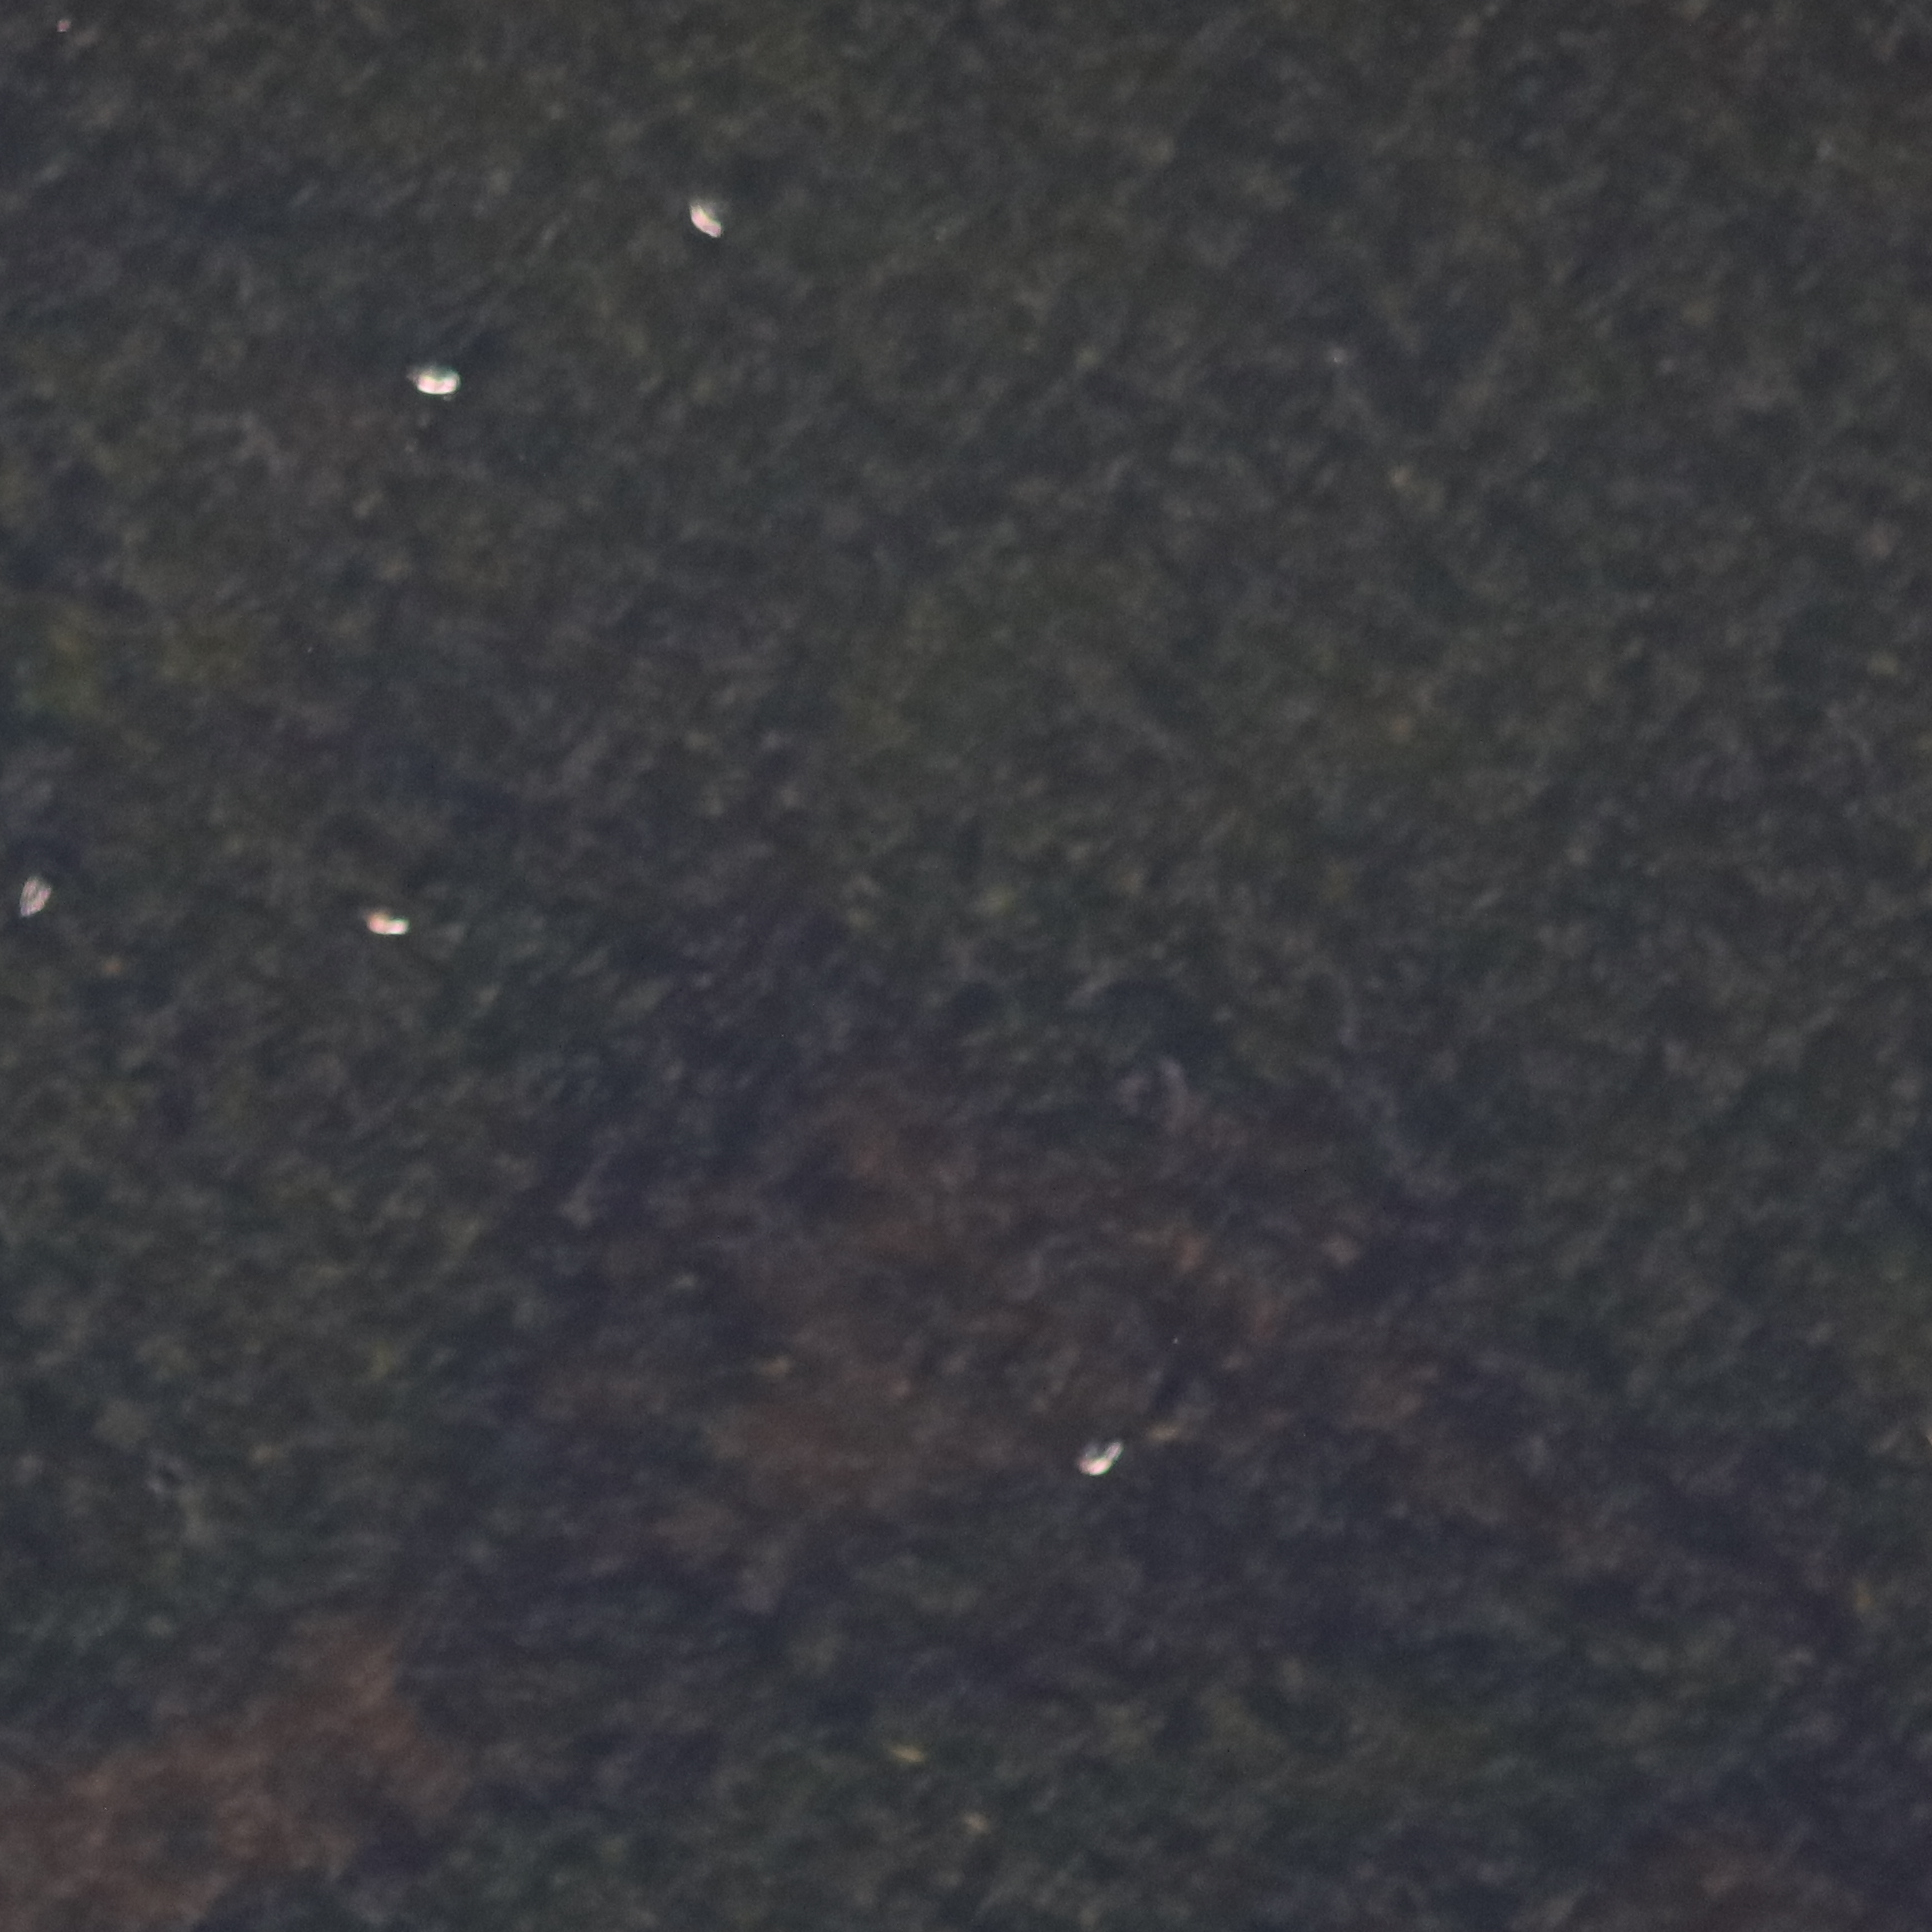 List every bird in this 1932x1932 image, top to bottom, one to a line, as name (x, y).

brant (705, 216)
brant (434, 377)
brant (38, 893)
brant (383, 922)
brant (1098, 1458)